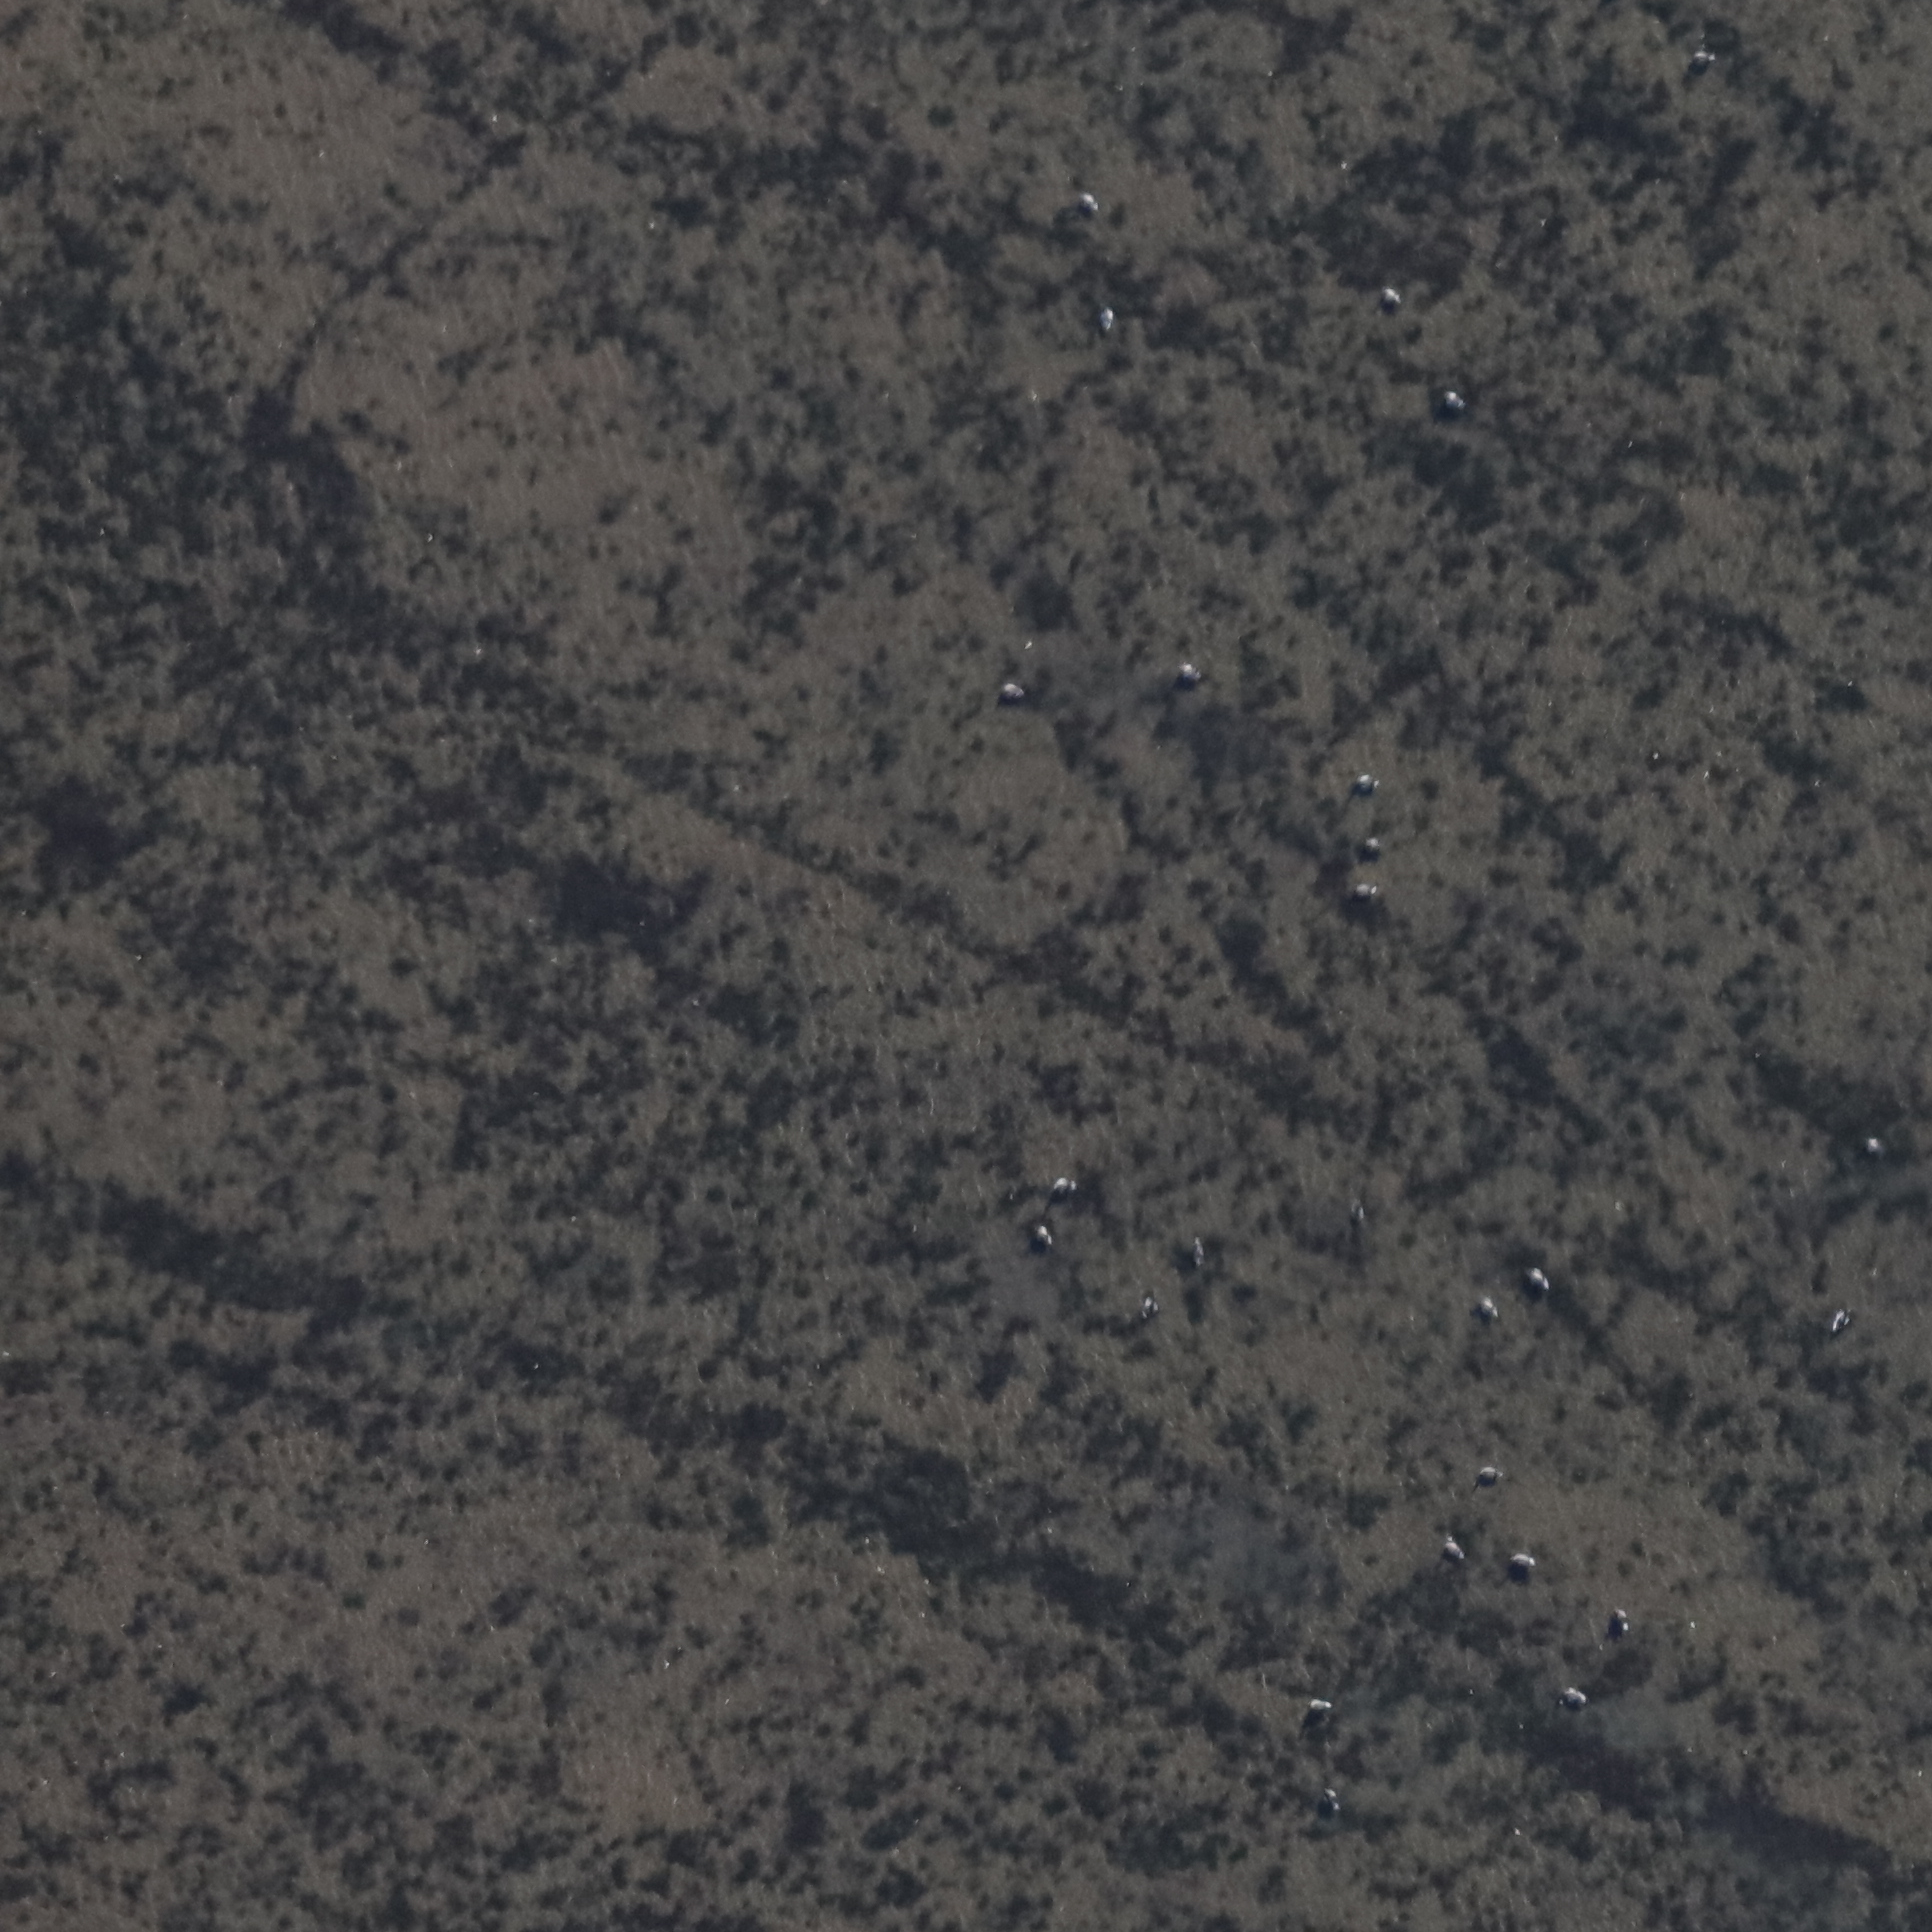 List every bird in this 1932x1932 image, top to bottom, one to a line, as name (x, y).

brant (1703, 57)
brant (1090, 203)
brant (1390, 299)
brant (1106, 320)
brant (1454, 397)
brant (1191, 672)
brant (1012, 691)
brant (1366, 783)
brant (1371, 844)
brant (1366, 892)
brant (1874, 1146)
brant (1064, 1186)
brant (1359, 1210)
brant (1043, 1237)
brant (1198, 1253)
brant (1538, 1280)
brant (1487, 1307)
brant (1150, 1309)
brant (1841, 1321)
brant (1491, 1472)
brant (1451, 1548)
brant (1524, 1560)
brant (1621, 1620)
brant (1576, 1697)
brant (1321, 1706)
brant (1332, 1798)